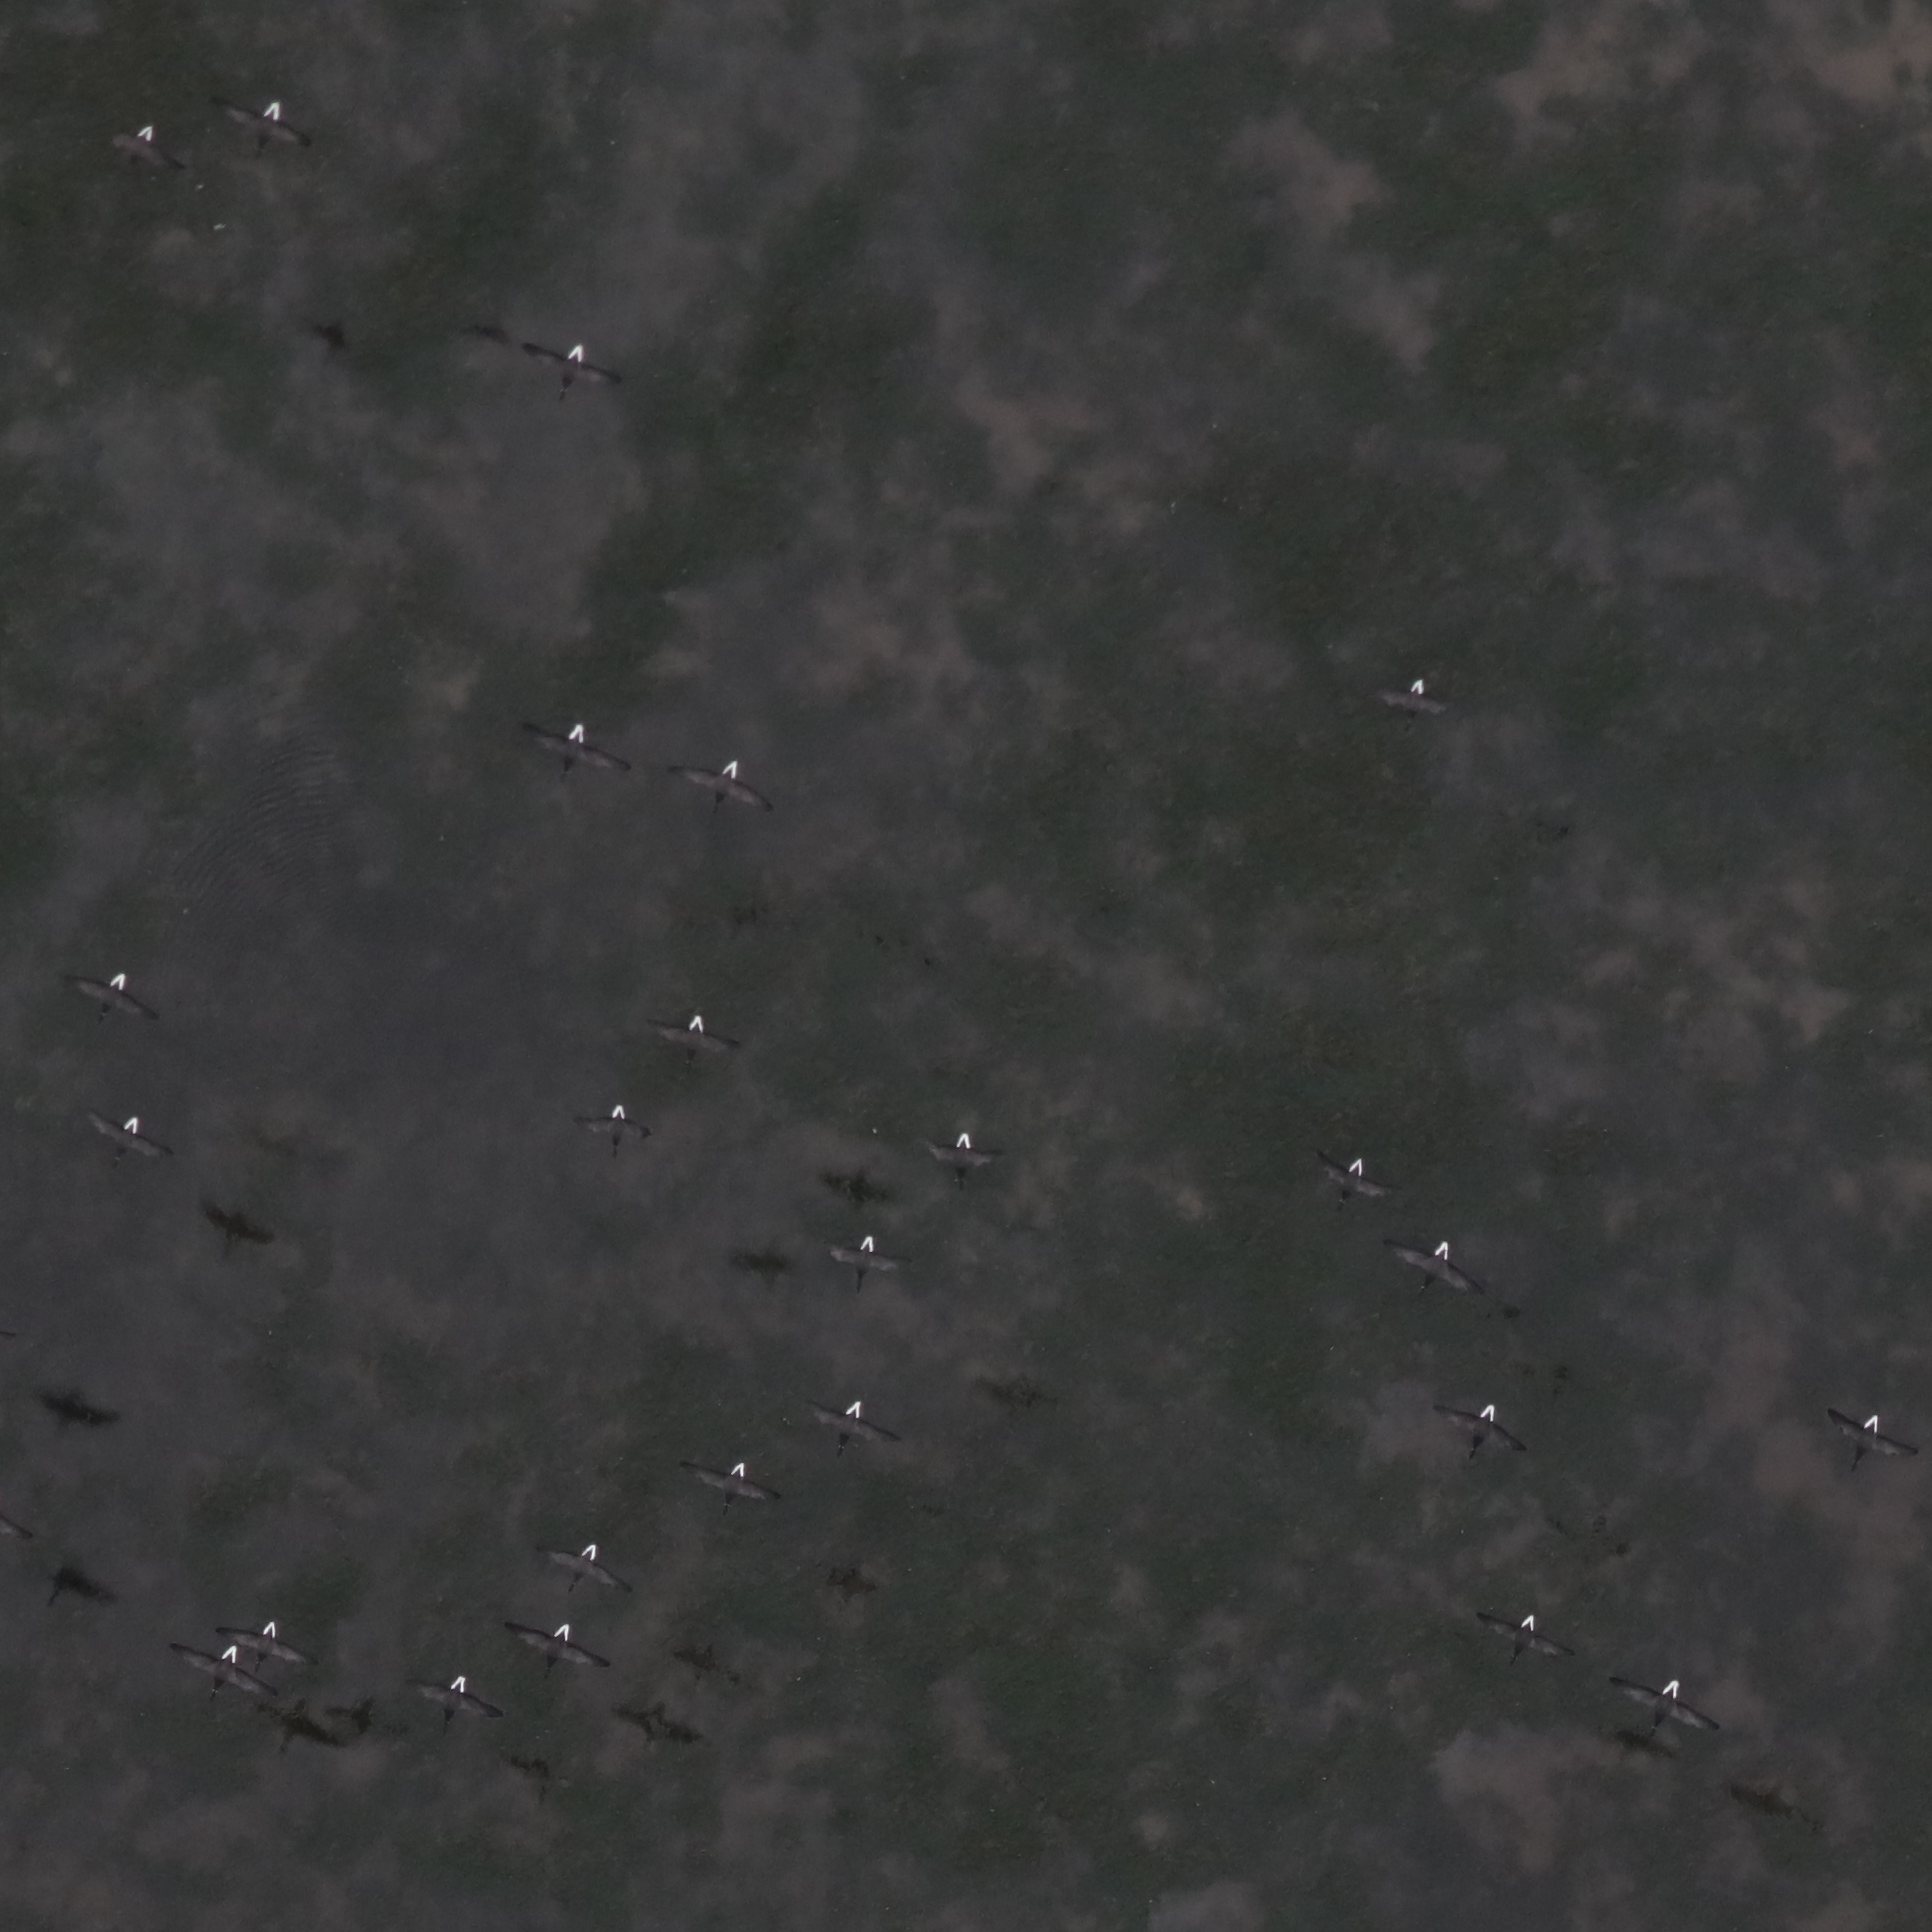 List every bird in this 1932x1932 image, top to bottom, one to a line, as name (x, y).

brant (272, 124)
brant (137, 145)
brant (572, 367)
brant (1411, 697)
brant (572, 750)
brant (730, 784)
brant (109, 997)
brant (697, 1034)
brant (615, 1123)
brant (127, 1137)
brant (962, 1152)
brant (1351, 1179)
brant (862, 1258)
brant (1437, 1265)
brant (853, 1423)
brant (1481, 1432)
brant (1864, 1432)
brant (738, 1483)
brant (588, 1564)
brant (1527, 1635)
brant (557, 1641)
brant (263, 1642)
brant (227, 1662)
brant (460, 1697)
brant (1658, 1700)